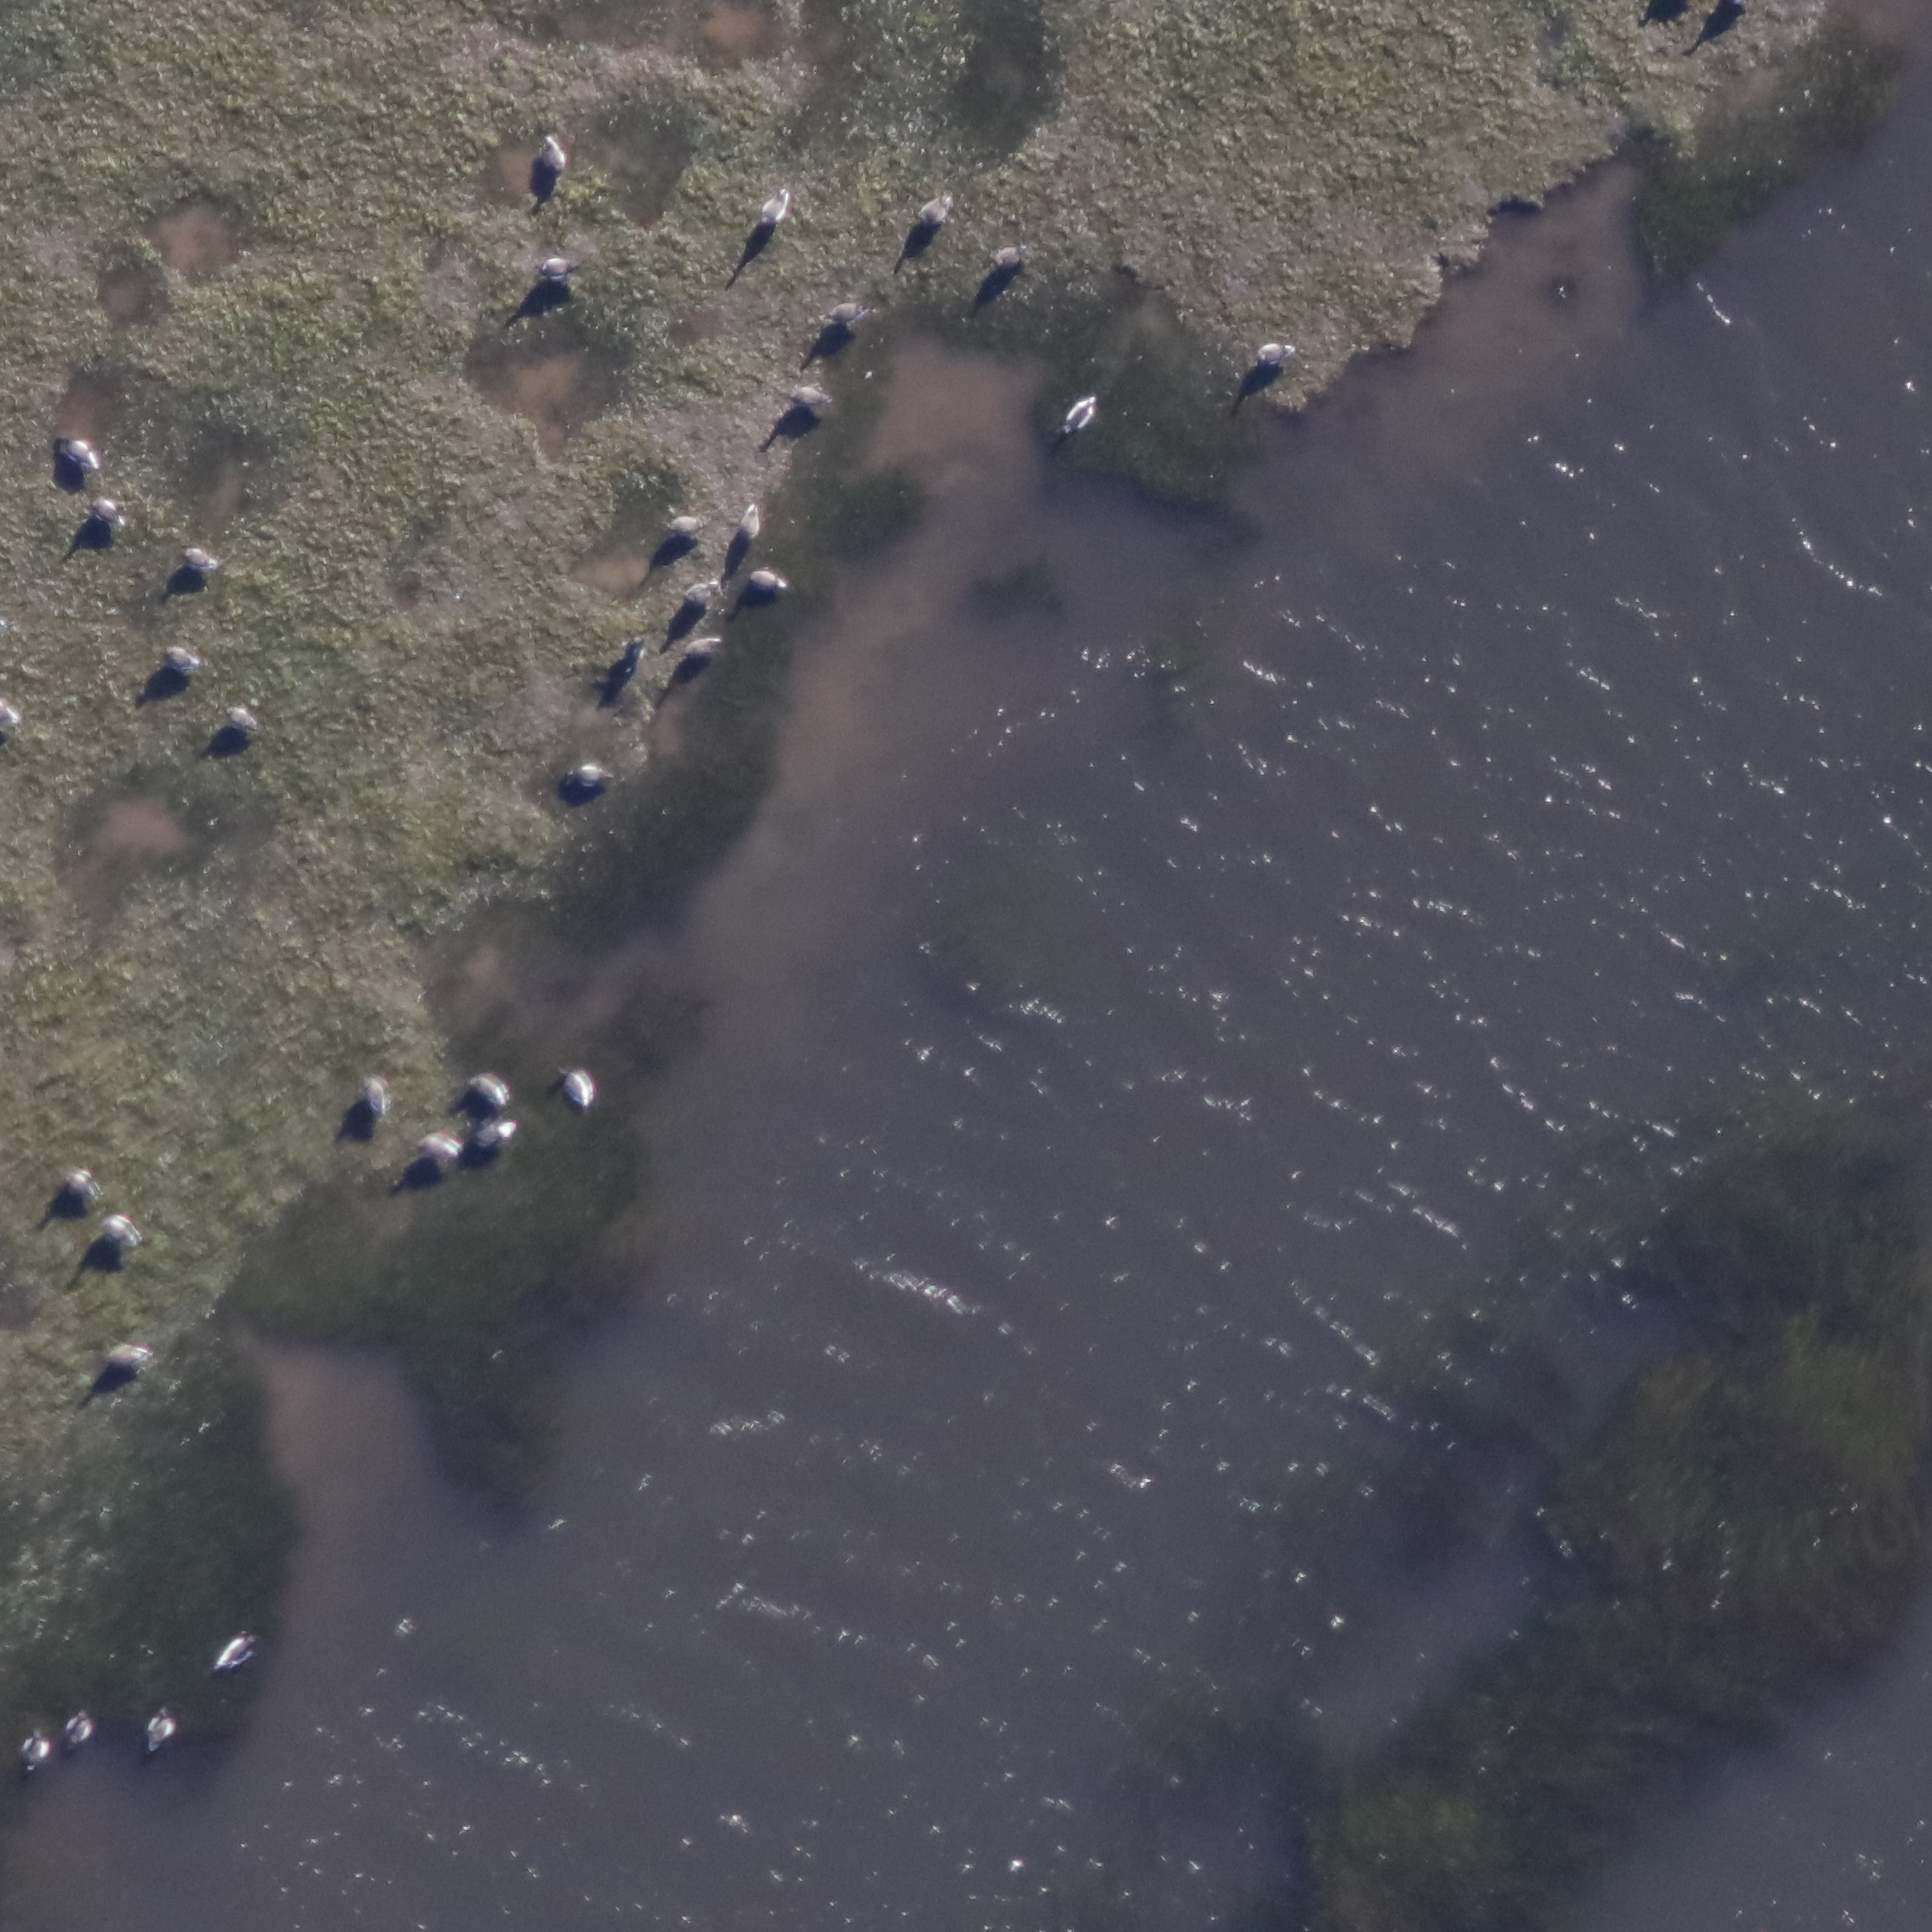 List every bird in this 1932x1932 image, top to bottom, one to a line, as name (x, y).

brant (555, 167)
brant (936, 210)
brant (775, 211)
brant (565, 264)
brant (1003, 264)
brant (846, 315)
brant (1275, 352)
brant (813, 397)
brant (1077, 415)
brant (86, 450)
brant (112, 511)
brant (750, 522)
brant (688, 541)
brant (194, 545)
brant (771, 581)
brant (699, 597)
brant (698, 651)
brant (631, 652)
brant (180, 665)
brant (246, 711)
brant (5, 718)
brant (590, 777)
brant (494, 1084)
brant (583, 1090)
brant (373, 1100)
brant (490, 1135)
brant (445, 1142)
brant (83, 1182)
brant (128, 1228)
brant (129, 1357)
brant (235, 1653)
brant (159, 1728)
brant (78, 1732)
brant (36, 1751)